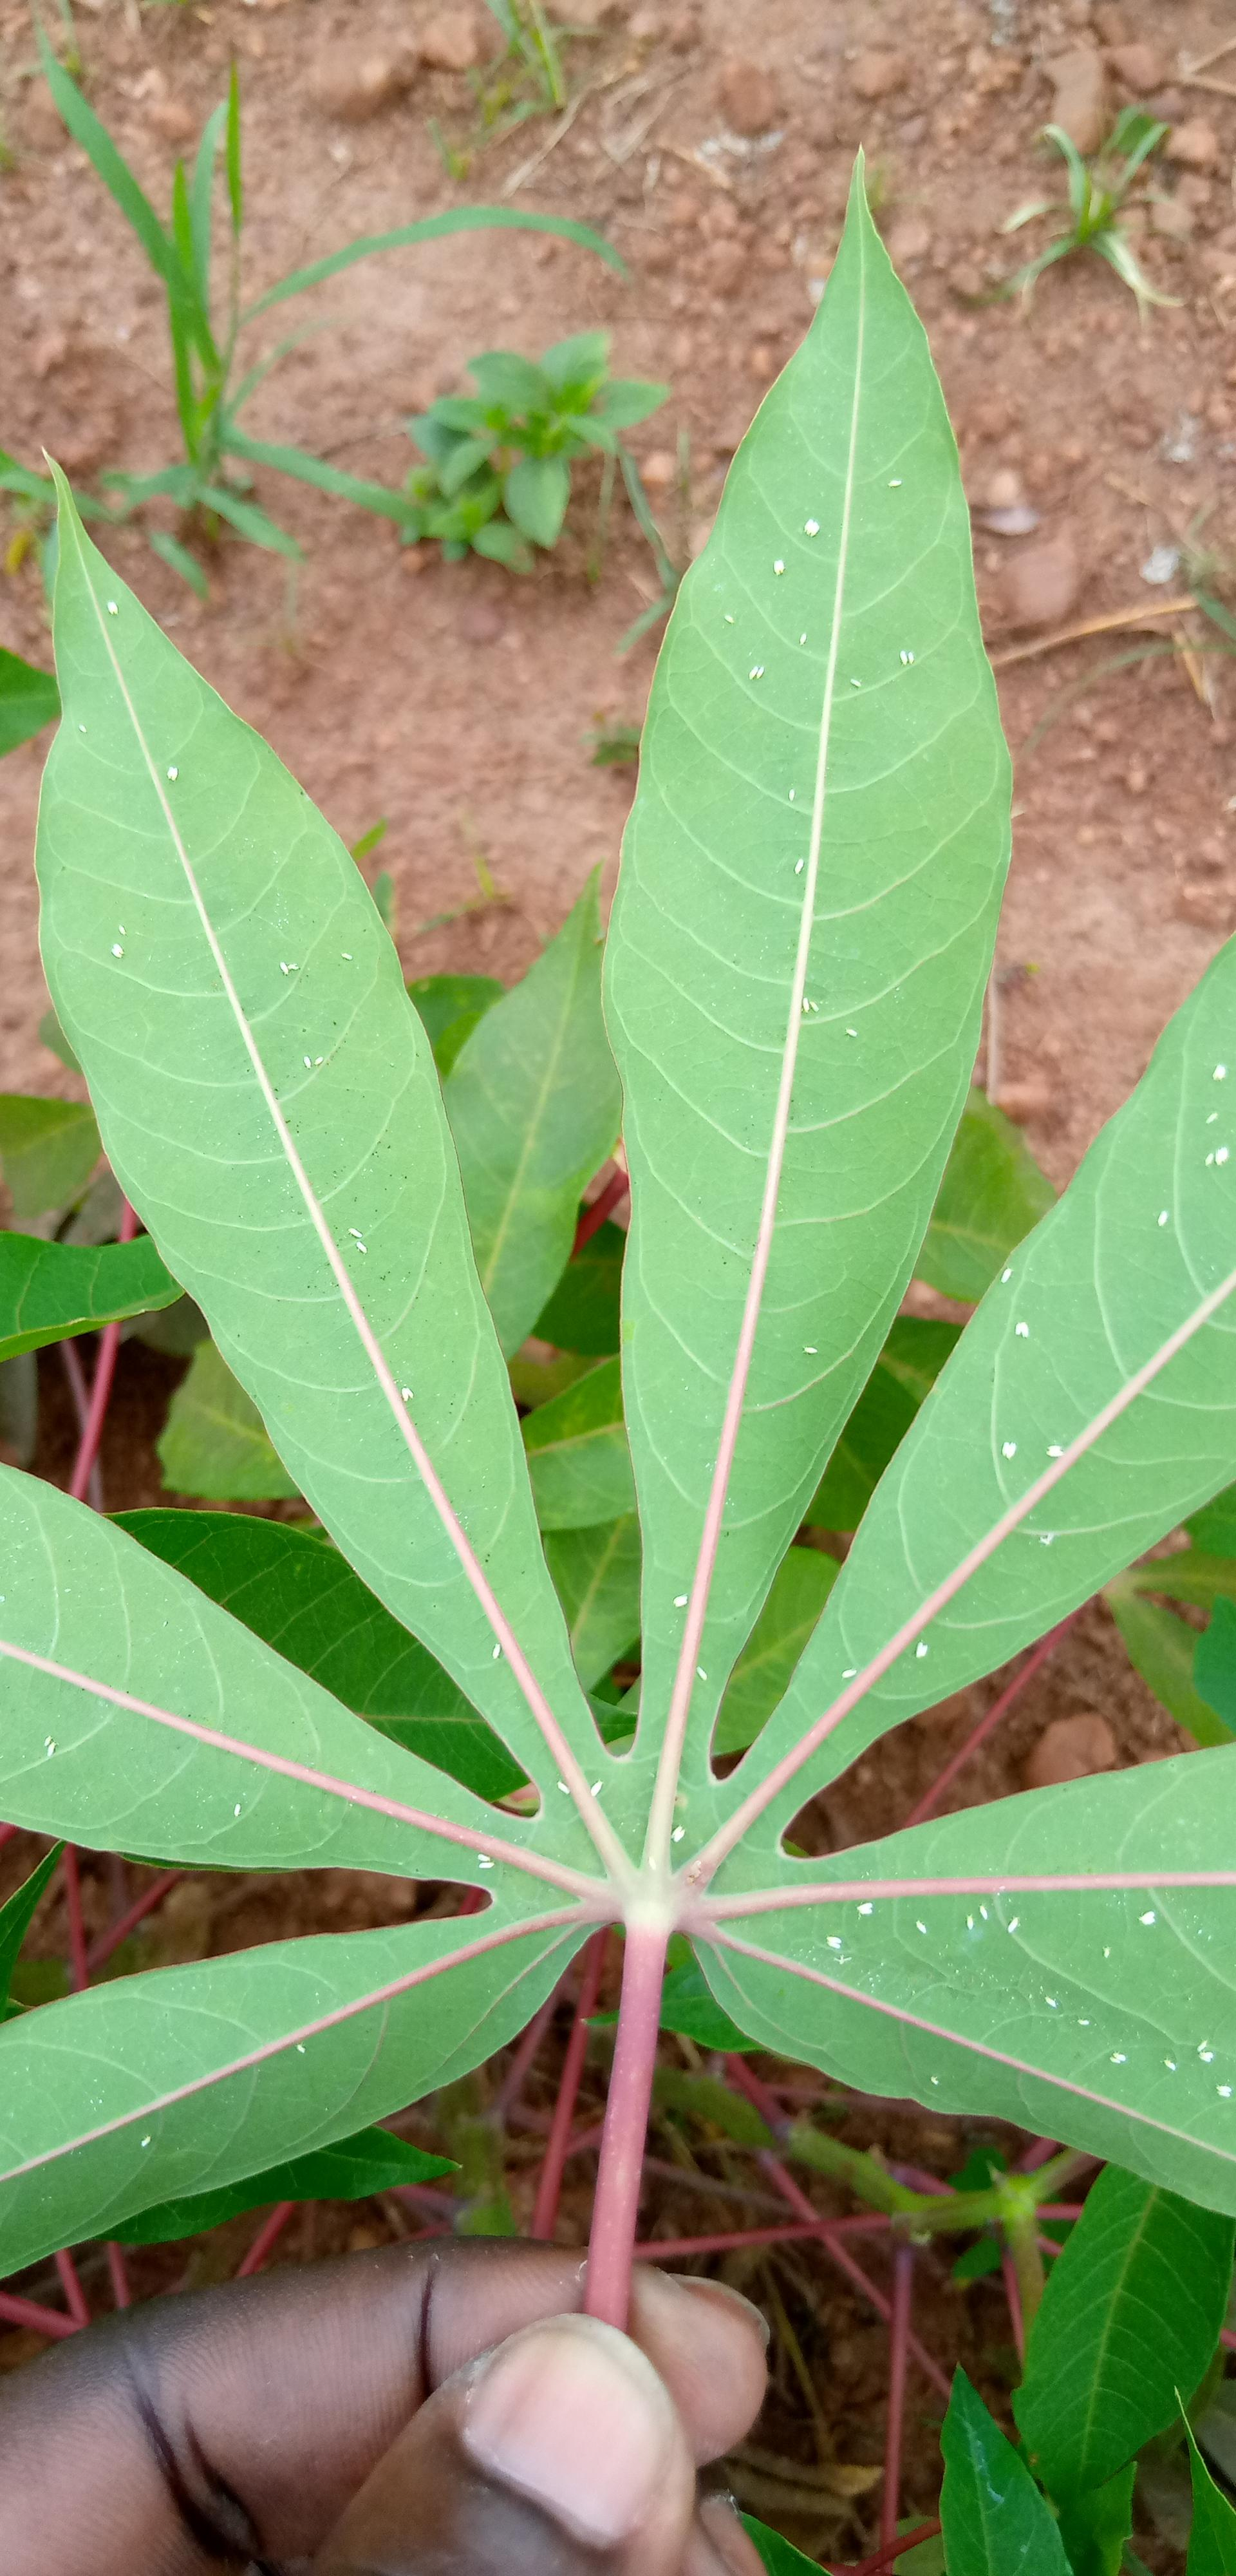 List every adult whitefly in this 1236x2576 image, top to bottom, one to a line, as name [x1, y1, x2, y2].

whitefly [885, 478, 904, 489]
whitefly [803, 518, 815, 534]
whitefly [806, 521, 818, 536]
whitefly [809, 524, 821, 539]
whitefly [771, 558, 780, 578]
whitefly [778, 558, 787, 576]
whitefly [106, 600, 113, 616]
whitefly [110, 600, 119, 617]
whitefly [722, 612, 736, 626]
whitefly [798, 631, 809, 649]
whitefly [899, 649, 909, 667]
whitefly [908, 650, 916, 667]
whitefly [747, 665, 759, 682]
whitefly [756, 665, 766, 681]
whitefly [848, 677, 863, 690]
whitefly [76, 722, 89, 735]
whitefly [165, 765, 173, 781]
whitefly [172, 766, 179, 784]
whitefly [787, 787, 797, 805]
whitefly [791, 857, 806, 876]
whitefly [117, 923, 129, 937]
whitefly [112, 942, 124, 956]
whitefly [111, 947, 122, 960]
whitefly [338, 951, 355, 963]
whitefly [277, 960, 289, 977]
whitefly [287, 961, 301, 971]
whitefly [801, 996, 810, 1015]
whitefly [809, 1000, 821, 1013]
whitefly [844, 1027, 861, 1039]
whitefly [301, 1054, 313, 1071]
whitefly [312, 1056, 324, 1067]
whitefly [1211, 1064, 1223, 1082]
whitefly [1218, 1066, 1227, 1082]
whitefly [1203, 1111, 1219, 1126]
whitefly [1221, 1145, 1230, 1164]
whitefly [1214, 1148, 1221, 1168]
whitefly [1203, 1150, 1213, 1169]
whitefly [1155, 1209, 1170, 1229]
whitefly [347, 1226, 364, 1240]
whitefly [354, 1240, 369, 1256]
whitefly [998, 1266, 1014, 1285]
whitefly [1014, 1321, 1021, 1337]
whitefly [1020, 1321, 1031, 1341]
whitefly [801, 1344, 819, 1357]
whitefly [400, 1387, 409, 1403]
whitefly [404, 1387, 415, 1401]
whitefly [1000, 1441, 1010, 1457]
whitefly [1006, 1441, 1017, 1461]
whitefly [1045, 1444, 1062, 1451]
whitefly [1045, 1450, 1064, 1458]
whitefly [1036, 1531, 1056, 1548]
whitefly [673, 1594, 689, 1604]
whitefly [675, 1599, 690, 1609]
whitefly [490, 1640, 501, 1661]
whitefly [915, 1641, 924, 1659]
whitefly [922, 1643, 930, 1659]
whitefly [695, 1663, 709, 1683]
whitefly [840, 1666, 859, 1680]
whitefly [42, 1733, 53, 1747]
whitefly [46, 1740, 57, 1758]
whitefly [590, 1778, 606, 1798]
whitefly [554, 1779, 571, 1797]
whitefly [232, 1801, 242, 1819]
whitefly [671, 1824, 683, 1840]
whitefly [674, 1829, 686, 1843]
whitefly [476, 1852, 491, 1862]
whitefly [477, 1861, 498, 1870]
whitefly [856, 1901, 875, 1909]
whitefly [977, 1903, 991, 1922]
whitefly [859, 1908, 874, 1916]
whitefly [1138, 1909, 1156, 1922]
whitefly [964, 1911, 974, 1932]
whitefly [1005, 1915, 1020, 1935]
whitefly [1142, 1918, 1156, 1927]
whitefly [914, 1919, 930, 1938]
whitefly [824, 1934, 843, 1944]
whitefly [825, 1942, 841, 1951]
whitefly [1100, 1945, 1112, 1960]
whitefly [832, 1953, 856, 1968]
whitefly [1044, 1994, 1059, 2011]
whitefly [1075, 2018, 1092, 2029]
whitefly [1195, 2038, 1209, 2052]
whitefly [294, 2042, 308, 2055]
whitefly [1111, 2050, 1127, 2063]
whitefly [1199, 2050, 1214, 2059]
whitefly [1197, 2054, 1211, 2064]
whitefly [1107, 2056, 1121, 2065]
whitefly [1161, 2057, 1177, 2073]
whitefly [928, 2075, 941, 2088]
whitefly [1215, 2085, 1234, 2093]
whitefly [1216, 2091, 1231, 2099]
whitefly [139, 2132, 153, 2150]